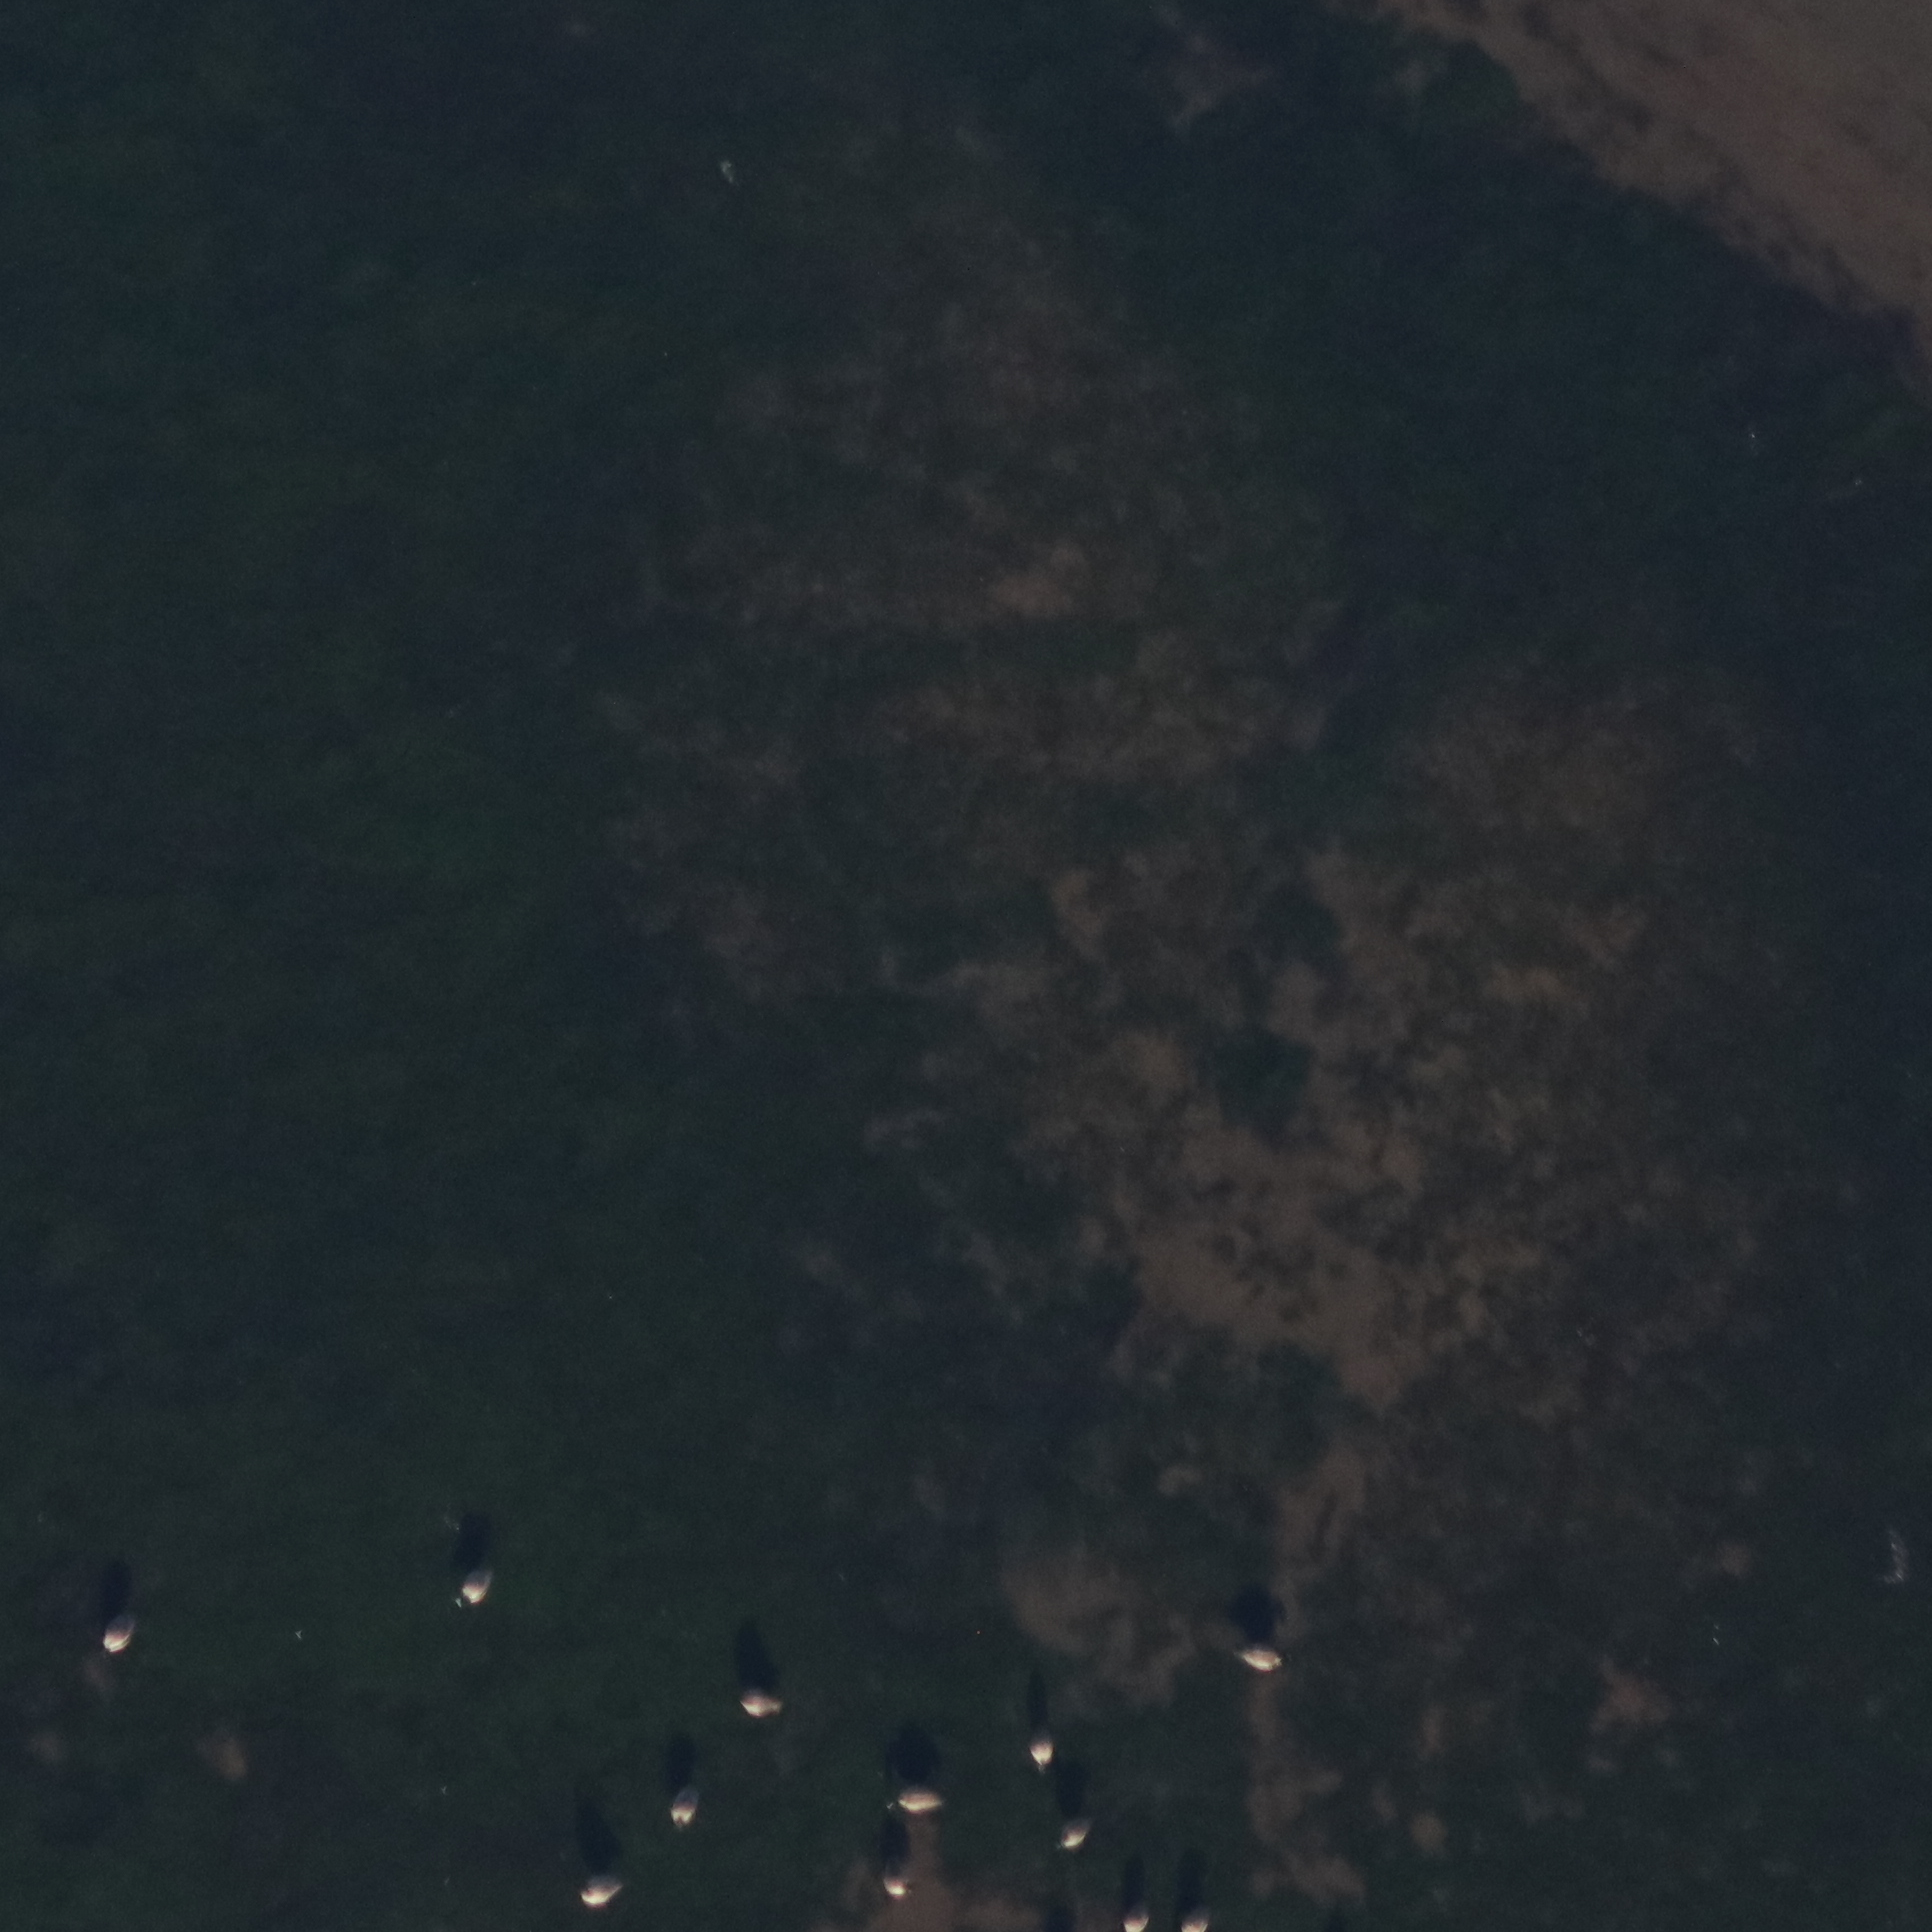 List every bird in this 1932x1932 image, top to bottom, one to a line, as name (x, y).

Canada goose (474, 1583)
Canada goose (120, 1632)
Canada goose (1259, 1653)
Canada goose (761, 1702)
Canada goose (1039, 1749)
Canada goose (920, 1799)
Canada goose (677, 1809)
Canada goose (1077, 1831)
Canada goose (601, 1886)
Canada goose (896, 1886)
Canada goose (1136, 1920)
Canada goose (1195, 1923)